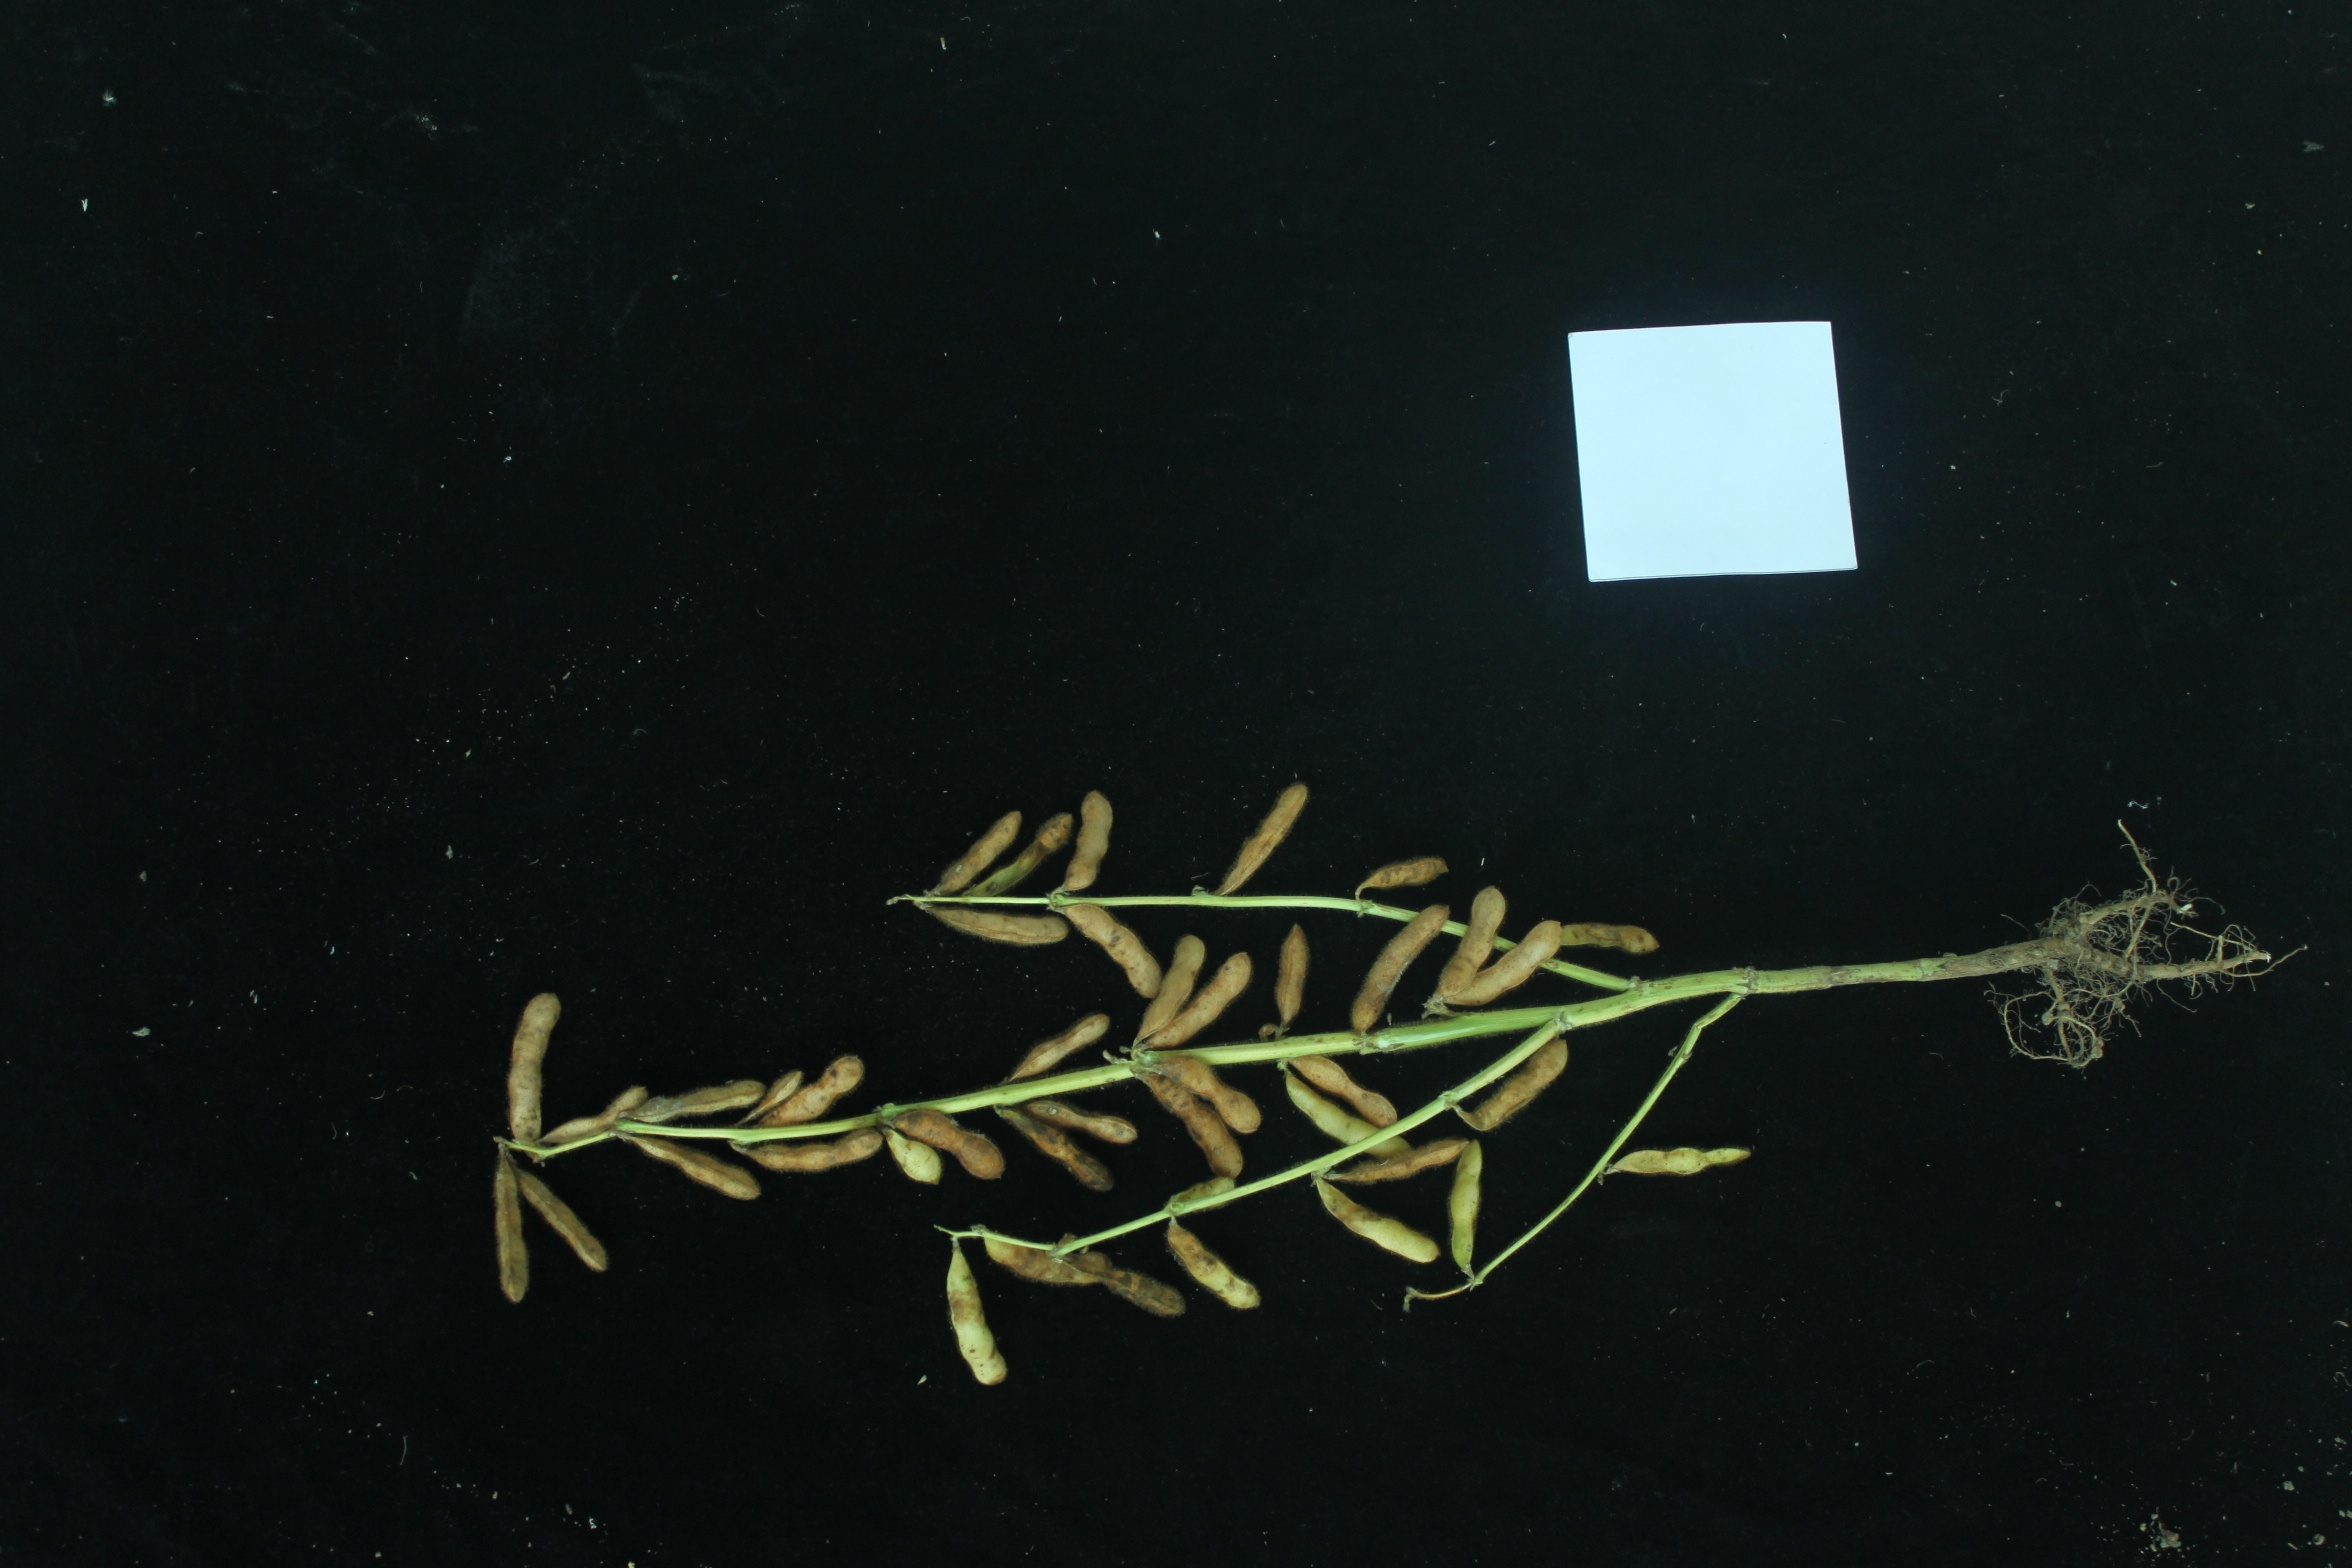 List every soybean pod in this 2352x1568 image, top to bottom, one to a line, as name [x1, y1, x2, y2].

soybean pod [1216, 785, 1306, 894]
soybean pod [1060, 792, 1113, 893]
soybean pod [930, 813, 1020, 894]
soybean pod [962, 817, 1069, 897]
soybean pod [1363, 858, 1447, 889]
soybean pod [1440, 886, 1505, 997]
soybean pod [1052, 903, 1160, 995]
soybean pod [1353, 907, 1449, 1030]
soybean pod [927, 909, 1068, 944]
soybean pod [1447, 923, 1559, 1004]
soybean pod [1276, 925, 1308, 1022]
soybean pod [1558, 926, 1658, 954]
soybean pod [1136, 937, 1204, 1041]
soybean pod [1143, 953, 1249, 1046]
soybean pod [508, 995, 559, 1144]
soybean pod [1012, 1017, 1108, 1080]
soybean pod [1456, 1042, 1564, 1130]
soybean pod [755, 1057, 863, 1126]
soybean pod [1147, 1057, 1260, 1134]
soybean pod [1291, 1057, 1396, 1125]
soybean pod [1286, 1068, 1410, 1158]
soybean pod [742, 1073, 800, 1122]
soybean pod [1134, 1076, 1241, 1181]
soybean pod [620, 1081, 761, 1122]
soybean pod [540, 1087, 648, 1144]
soybean pod [1022, 1103, 1137, 1144]
soybean pod [884, 1112, 1003, 1181]
soybean pod [997, 1112, 1112, 1188]
soybean pod [882, 1129, 941, 1183]
soybean pod [735, 1133, 882, 1172]
soybean pod [632, 1139, 758, 1198]
soybean pod [1331, 1141, 1467, 1183]
soybean pod [1450, 1142, 1481, 1274]
soybean pod [1609, 1150, 1751, 1175]
soybean pod [494, 1155, 528, 1302]
soybean pod [517, 1168, 605, 1272]
soybean pod [1316, 1176, 1438, 1263]
soybean pod [1168, 1214, 1258, 1308]
soybean pod [984, 1239, 1109, 1285]
soybean pod [946, 1245, 1007, 1384]
soybean pod [1086, 1271, 1184, 1315]